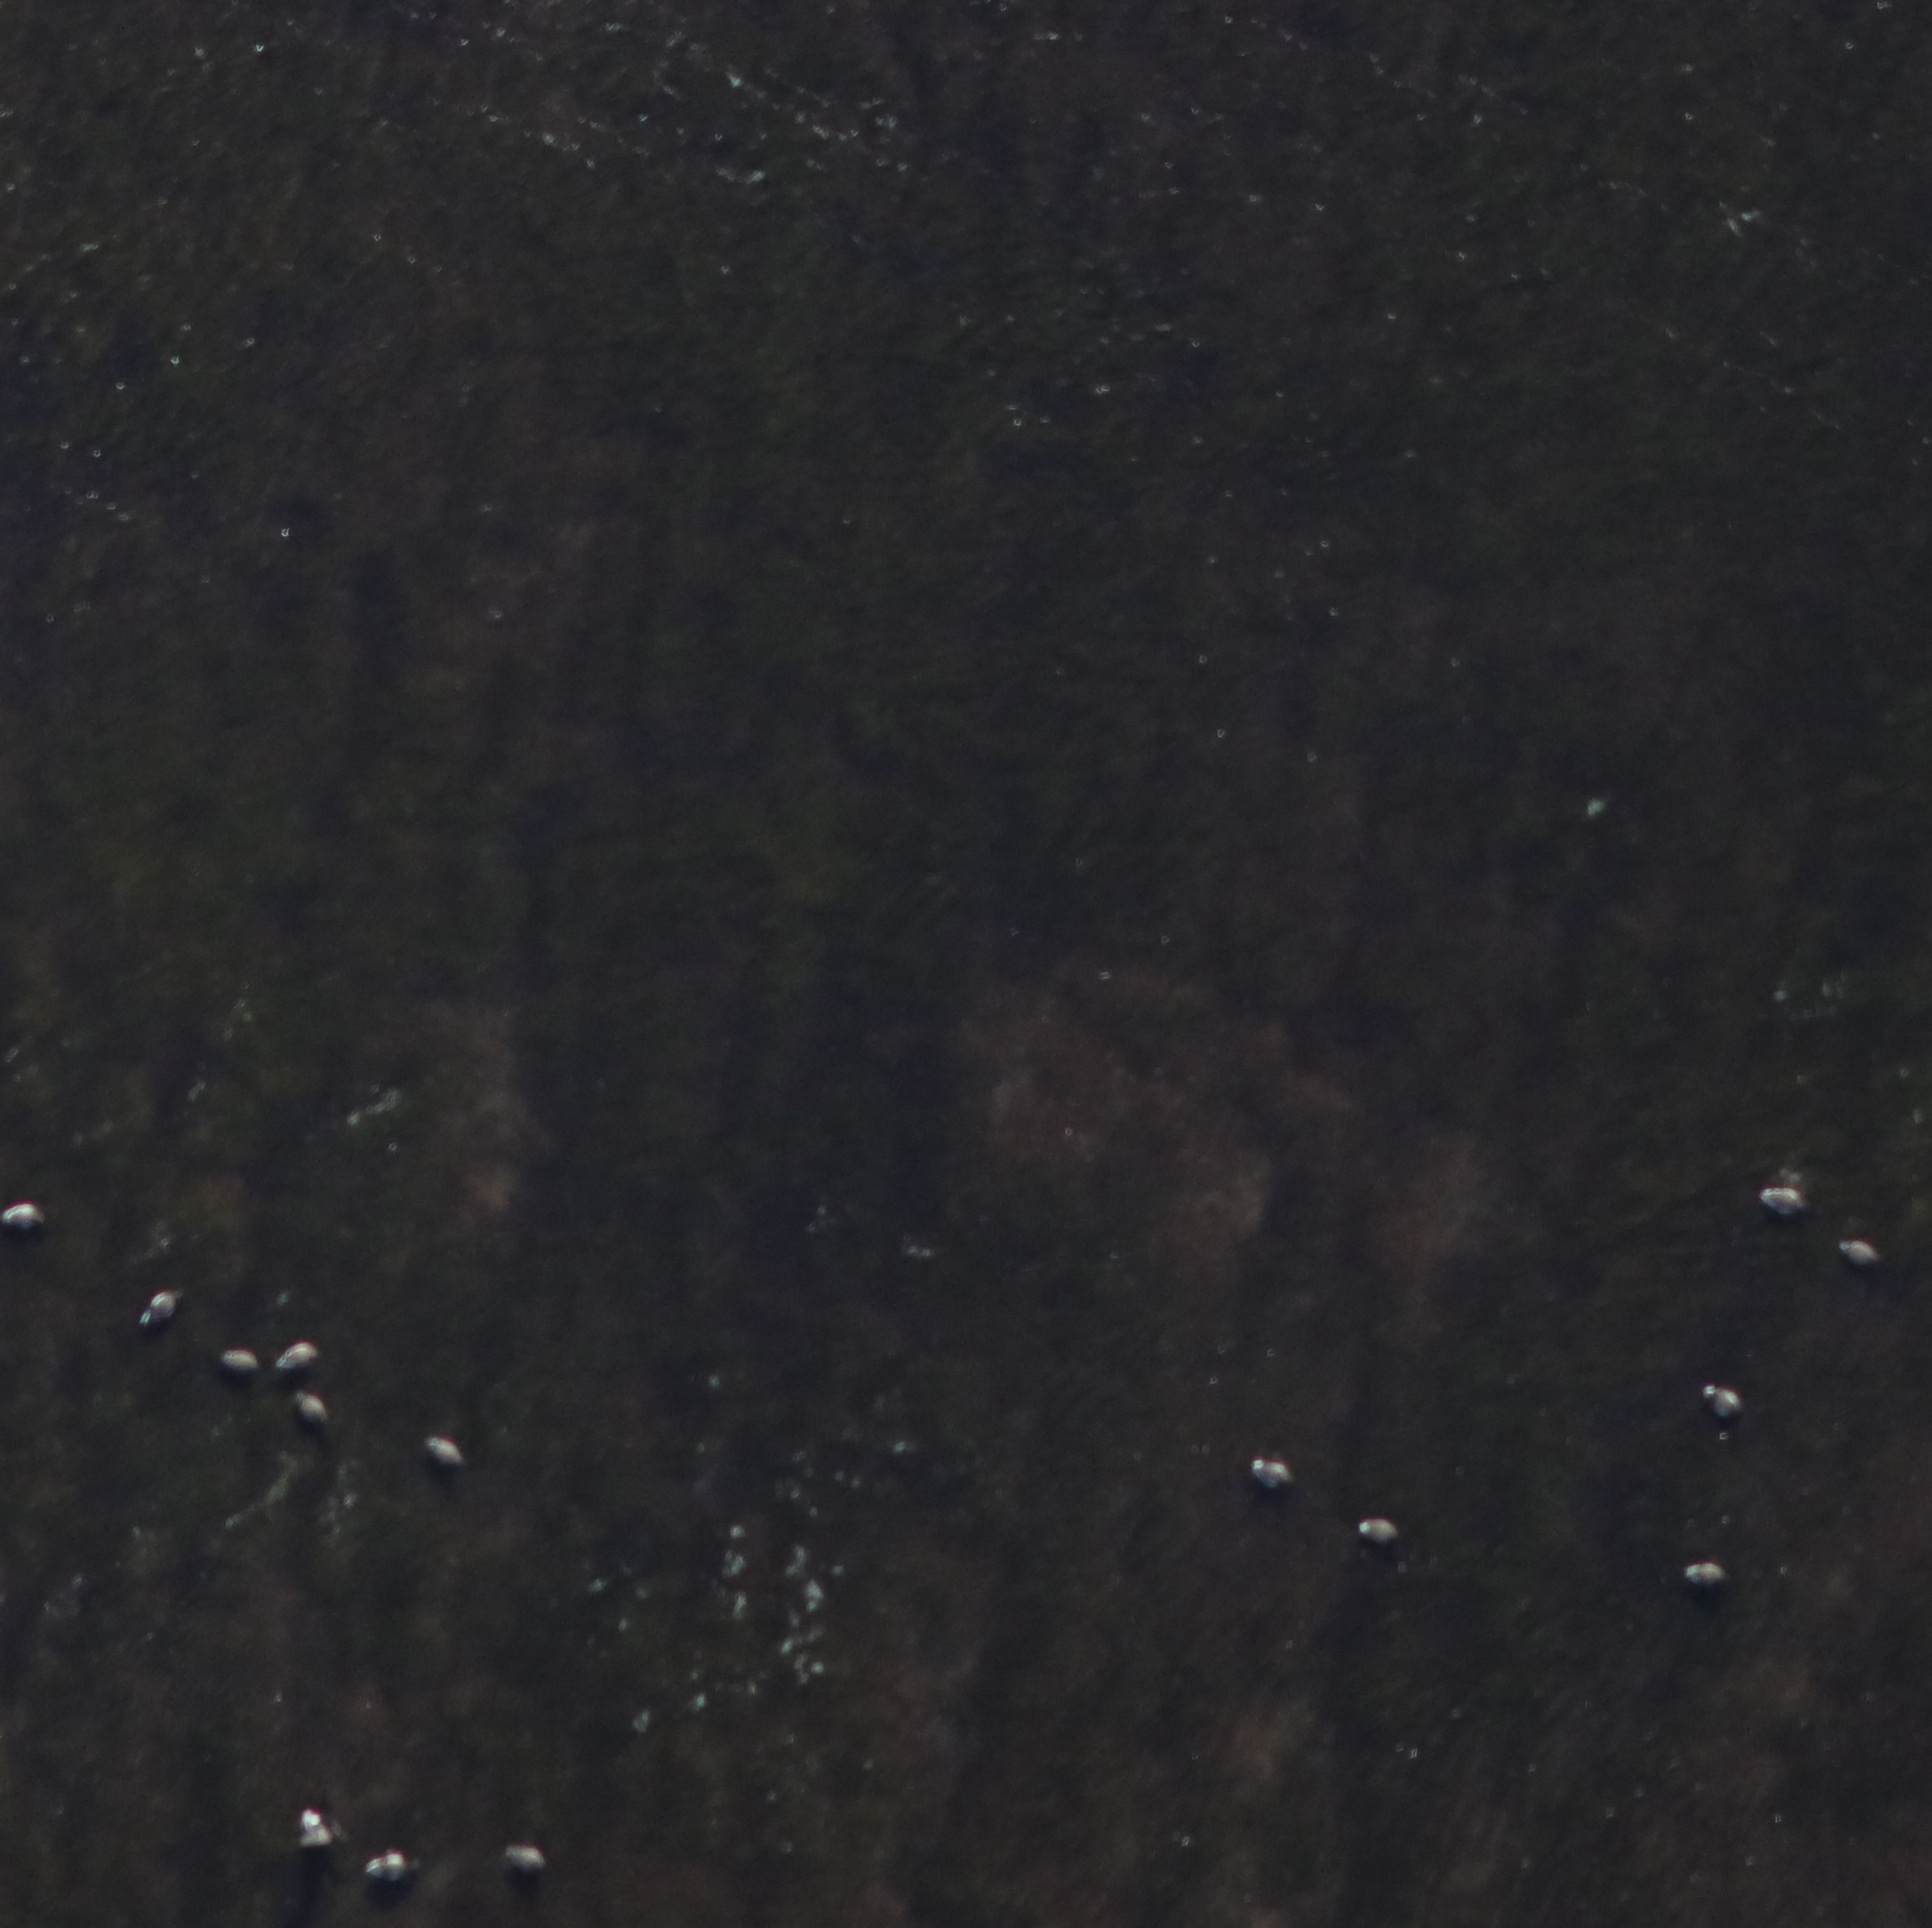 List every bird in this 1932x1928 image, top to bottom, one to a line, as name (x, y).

emperor goose (1784, 1198)
emperor goose (23, 1217)
emperor goose (1861, 1252)
emperor goose (161, 1310)
emperor goose (299, 1349)
emperor goose (233, 1355)
emperor goose (1727, 1401)
emperor goose (320, 1409)
emperor goose (445, 1449)
emperor goose (1273, 1467)
emperor goose (1380, 1524)
emperor goose (1698, 1570)
brant (311, 1835)
brant (523, 1858)
brant (388, 1870)